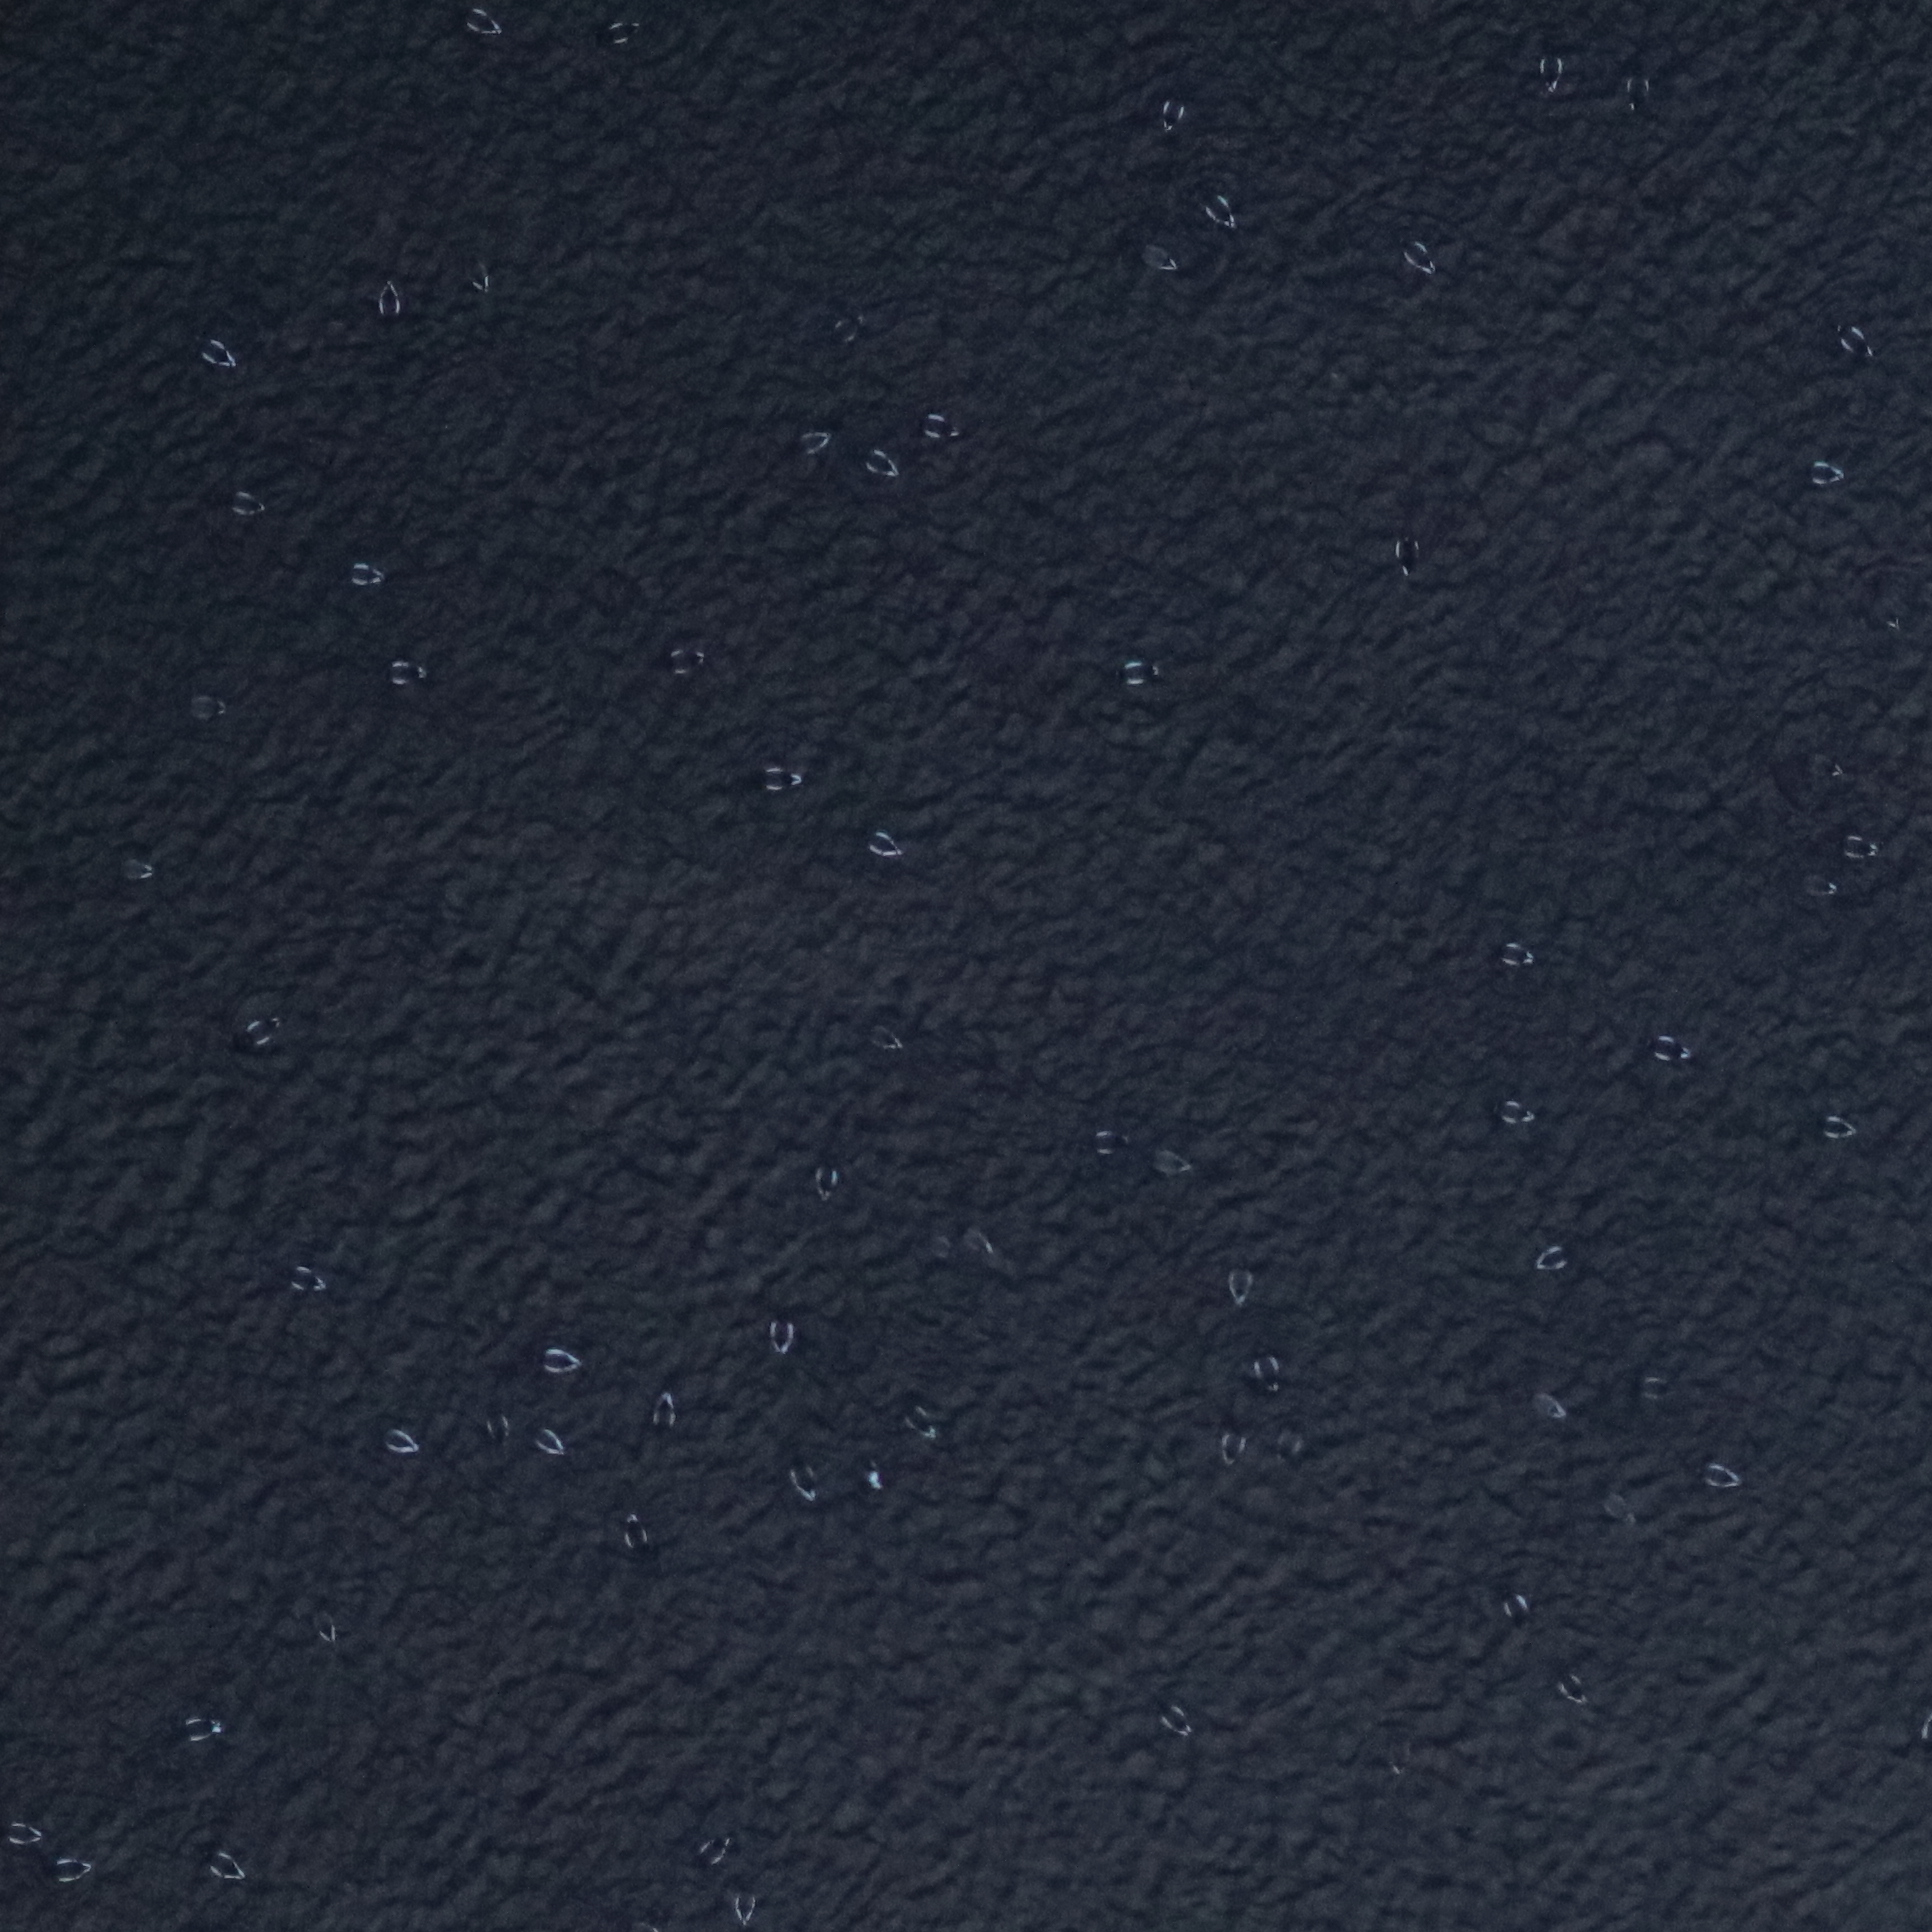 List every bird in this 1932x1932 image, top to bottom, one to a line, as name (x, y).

brant (484, 20)
brant (623, 31)
brant (1551, 69)
brant (1636, 89)
brant (1171, 113)
brant (1219, 209)
brant (1415, 255)
brant (1159, 262)
brant (477, 273)
brant (389, 302)
brant (844, 329)
brant (1854, 340)
brant (215, 352)
brant (937, 427)
brant (814, 439)
brant (877, 463)
brant (1823, 474)
brant (245, 505)
brant (1406, 551)
brant (365, 574)
brant (1885, 609)
brant (686, 661)
brant (1136, 672)
brant (403, 673)
brant (202, 707)
brant (1822, 762)
brant (779, 779)
brant (882, 843)
brant (1856, 846)
brant (138, 869)
brant (1821, 886)
brant (1514, 956)
brant (259, 1030)
brant (885, 1037)
brant (1668, 1048)
brant (1516, 1114)
brant (1835, 1127)
brant (1109, 1140)
brant (1170, 1161)
brant (829, 1178)
brant (978, 1241)
brant (1553, 1259)
brant (303, 1278)
brant (1244, 1283)
brant (783, 1333)
brant (557, 1361)
brant (1266, 1370)
brant (1657, 1387)
brant (1547, 1404)
brant (663, 1413)
brant (920, 1422)
brant (498, 1426)
brant (549, 1439)
brant (397, 1441)
brant (1288, 1446)
brant (1232, 1449)
brant (1717, 1478)
brant (803, 1479)
brant (1618, 1508)
brant (634, 1532)
brant (1515, 1604)
brant (323, 1624)
brant (1572, 1690)
brant (1175, 1720)
brant (198, 1727)
brant (1397, 1753)
brant (22, 1831)
brant (715, 1846)
brant (223, 1865)
brant (70, 1870)
brant (743, 1907)